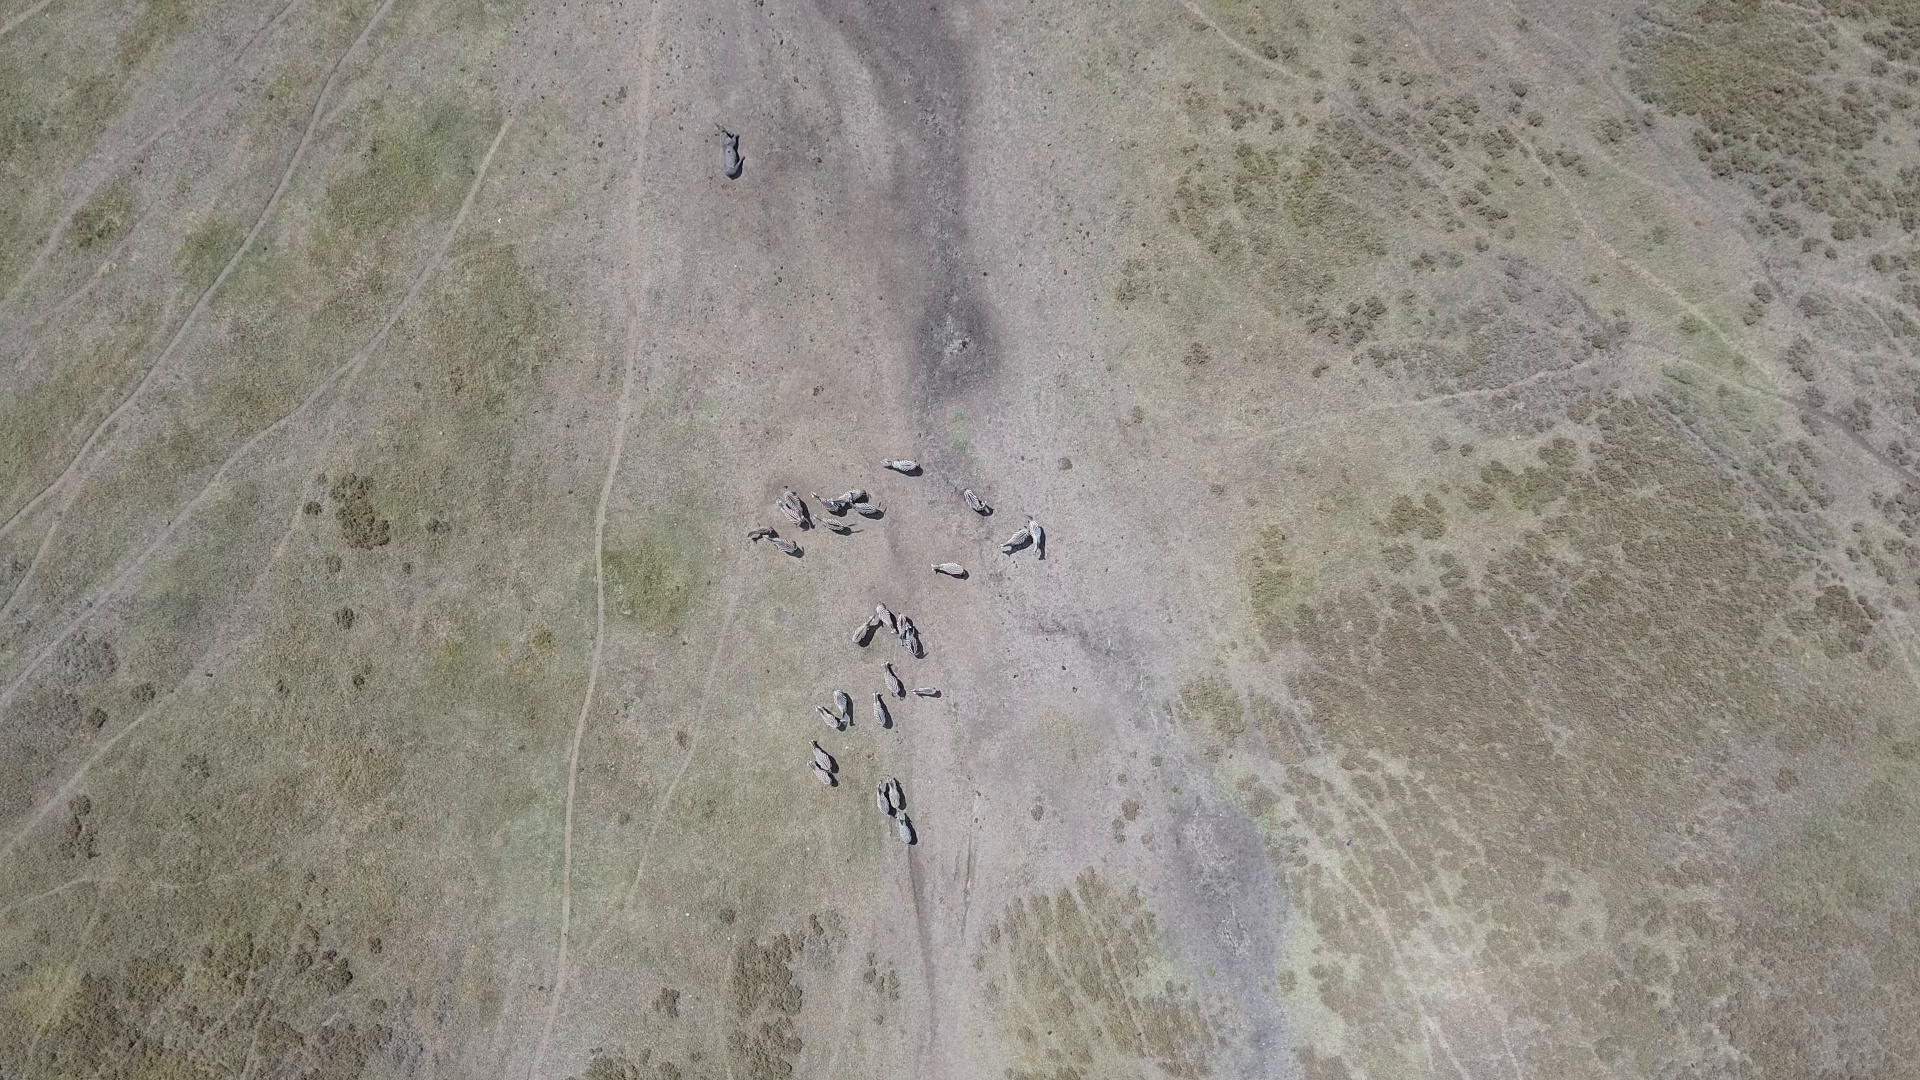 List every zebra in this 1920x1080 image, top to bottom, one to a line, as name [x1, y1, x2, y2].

zebra [881, 458, 920, 472]
zebra [824, 485, 867, 507]
zebra [784, 489, 808, 517]
zebra [963, 489, 990, 513]
zebra [812, 491, 843, 511]
zebra [778, 500, 803, 525]
zebra [851, 504, 884, 520]
zebra [824, 506, 845, 532]
zebra [1028, 521, 1042, 554]
zebra [997, 526, 1030, 552]
zebra [745, 529, 782, 541]
zebra [763, 534, 800, 557]
zebra [928, 562, 968, 579]
zebra [874, 596, 899, 636]
zebra [897, 612, 907, 646]
zebra [853, 614, 876, 643]
zebra [905, 622, 927, 658]
zebra [880, 662, 901, 697]
zebra [909, 684, 940, 697]
zebra [833, 688, 850, 725]
zebra [872, 692, 890, 728]
zebra [815, 705, 841, 733]
zebra [809, 745, 836, 786]
zebra [887, 781, 902, 815]
zebra [876, 783, 893, 816]
zebra [894, 806, 918, 848]